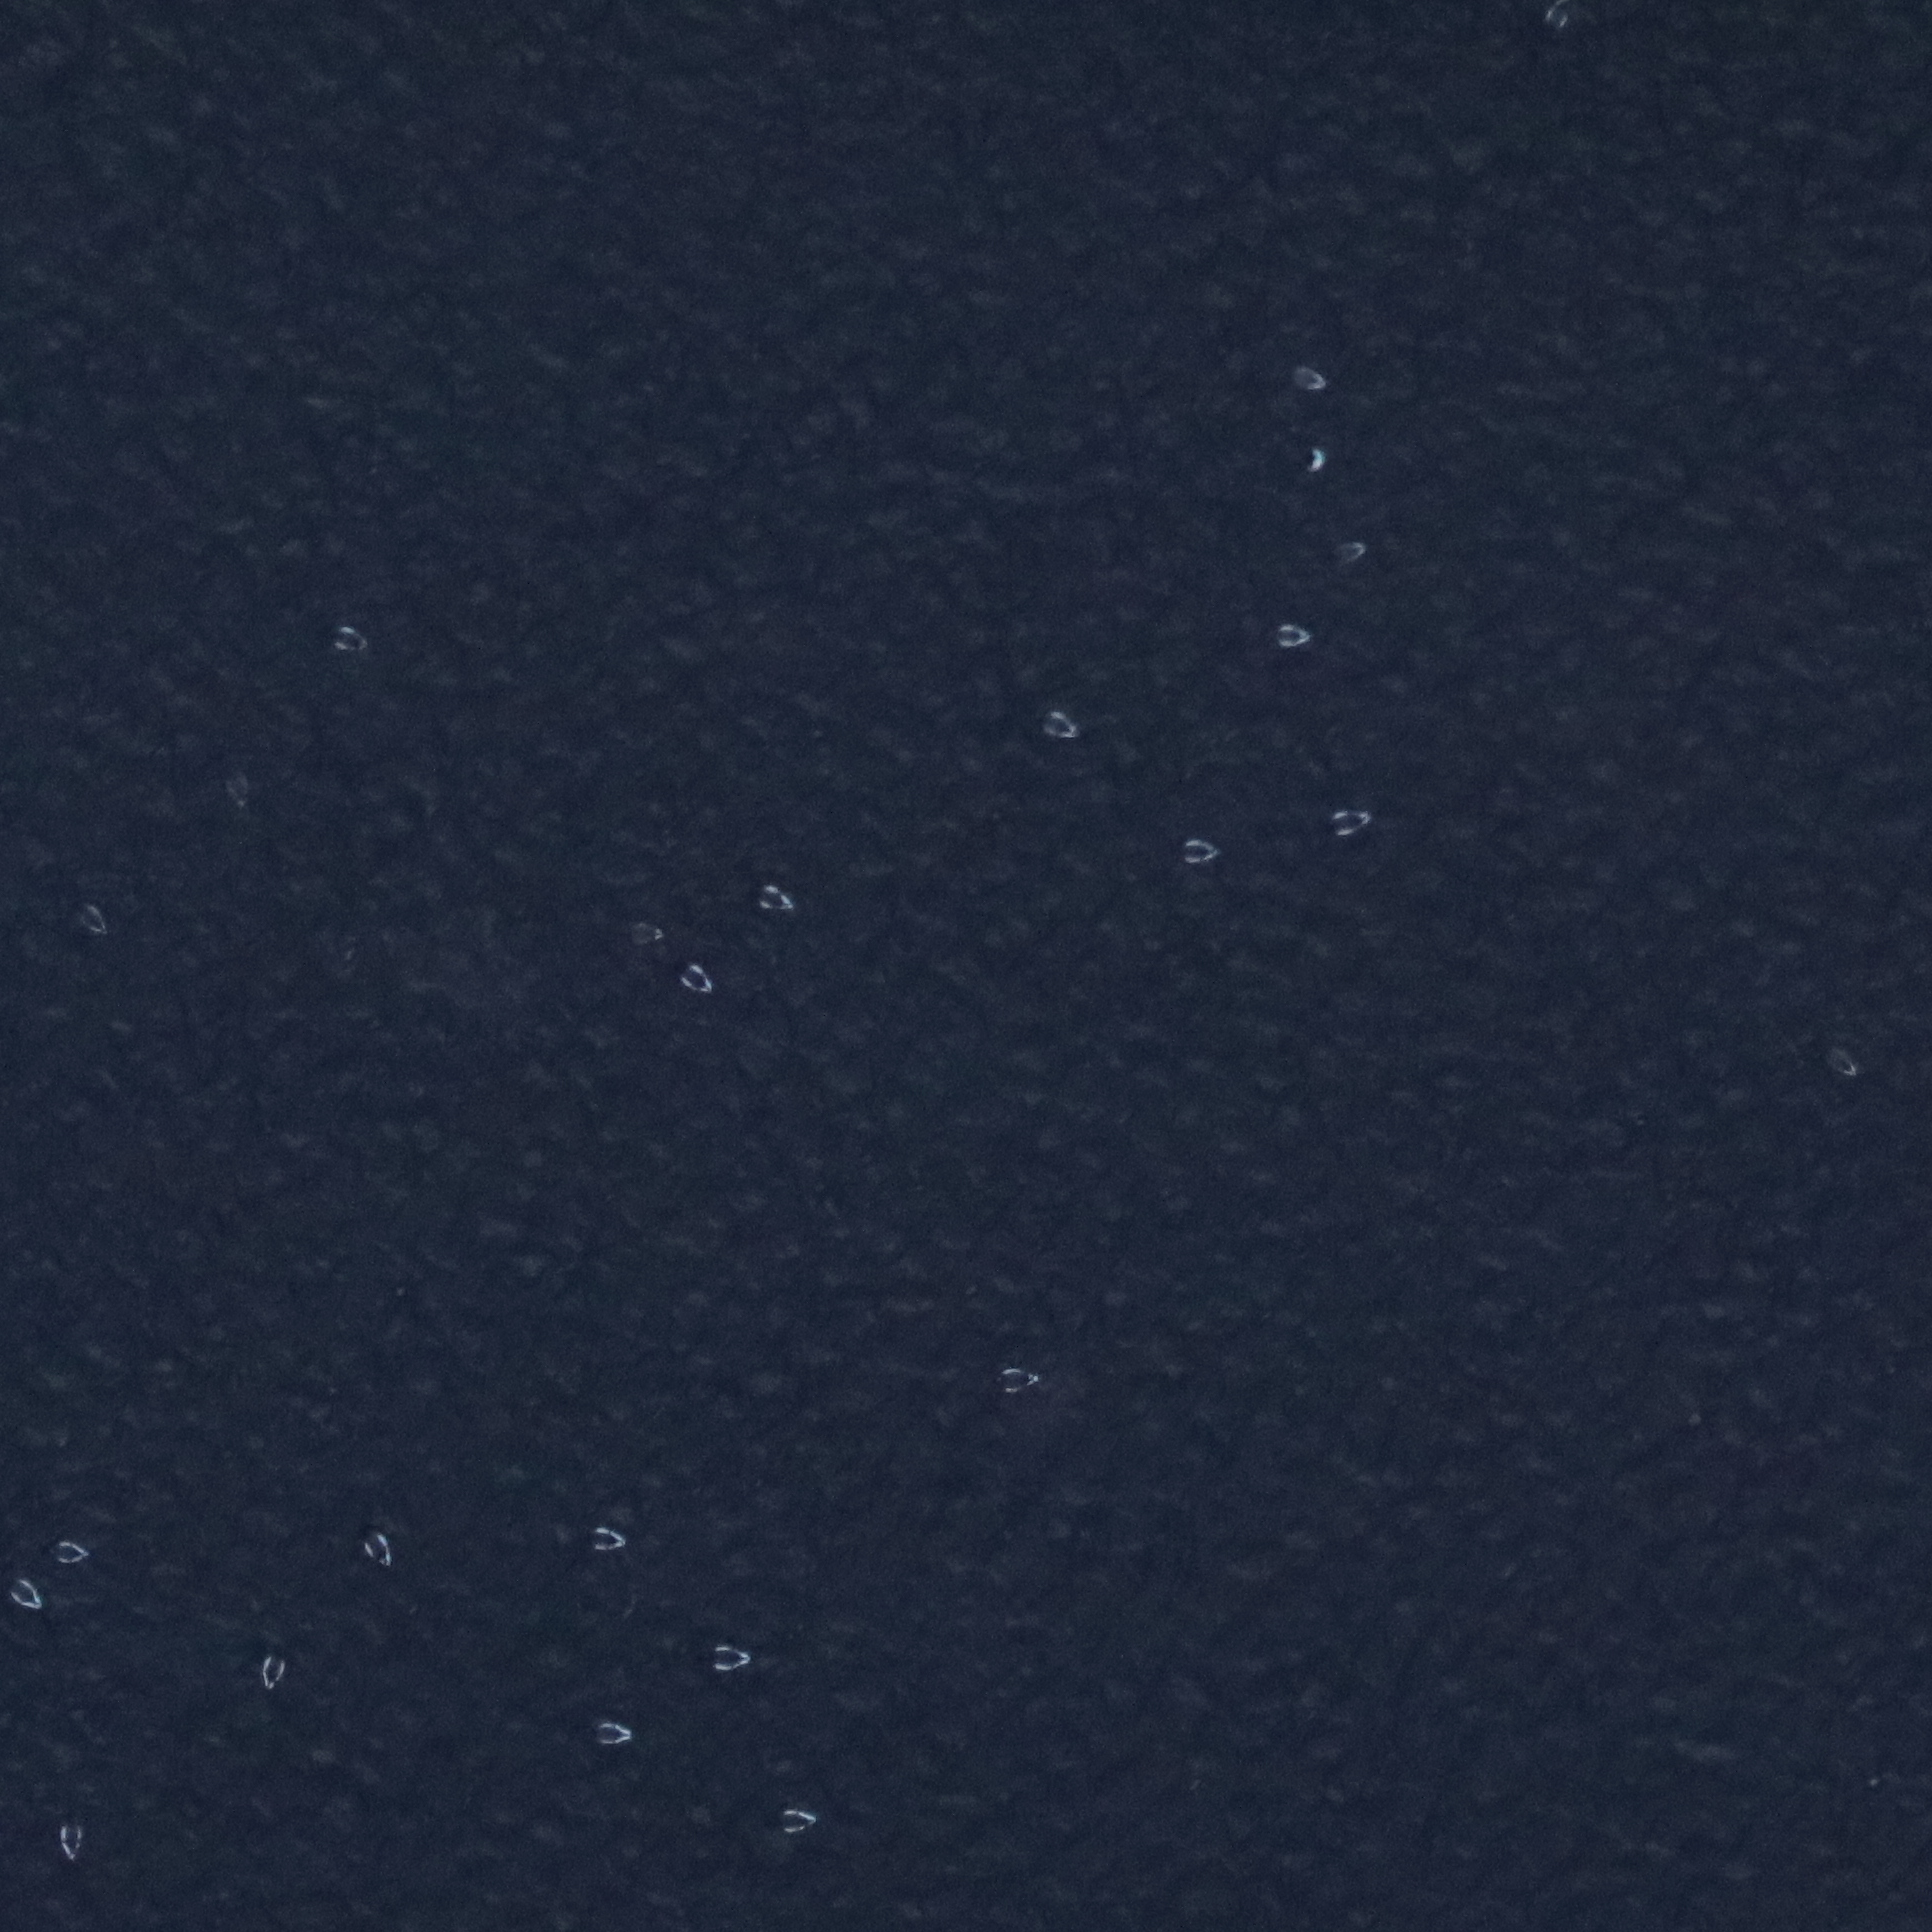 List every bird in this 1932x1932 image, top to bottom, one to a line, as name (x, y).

brant (1558, 13)
brant (1306, 379)
brant (1306, 455)
brant (1348, 552)
brant (1288, 634)
brant (347, 641)
brant (1055, 723)
brant (239, 788)
brant (1346, 822)
brant (1197, 851)
brant (773, 897)
brant (91, 917)
brant (646, 934)
brant (695, 978)
brant (1841, 1061)
brant (1014, 1380)
brant (604, 1537)
brant (376, 1547)
brant (67, 1551)
brant (23, 1593)
brant (726, 1658)
brant (272, 1670)
brant (608, 1734)
brant (793, 1822)
brant (70, 1835)